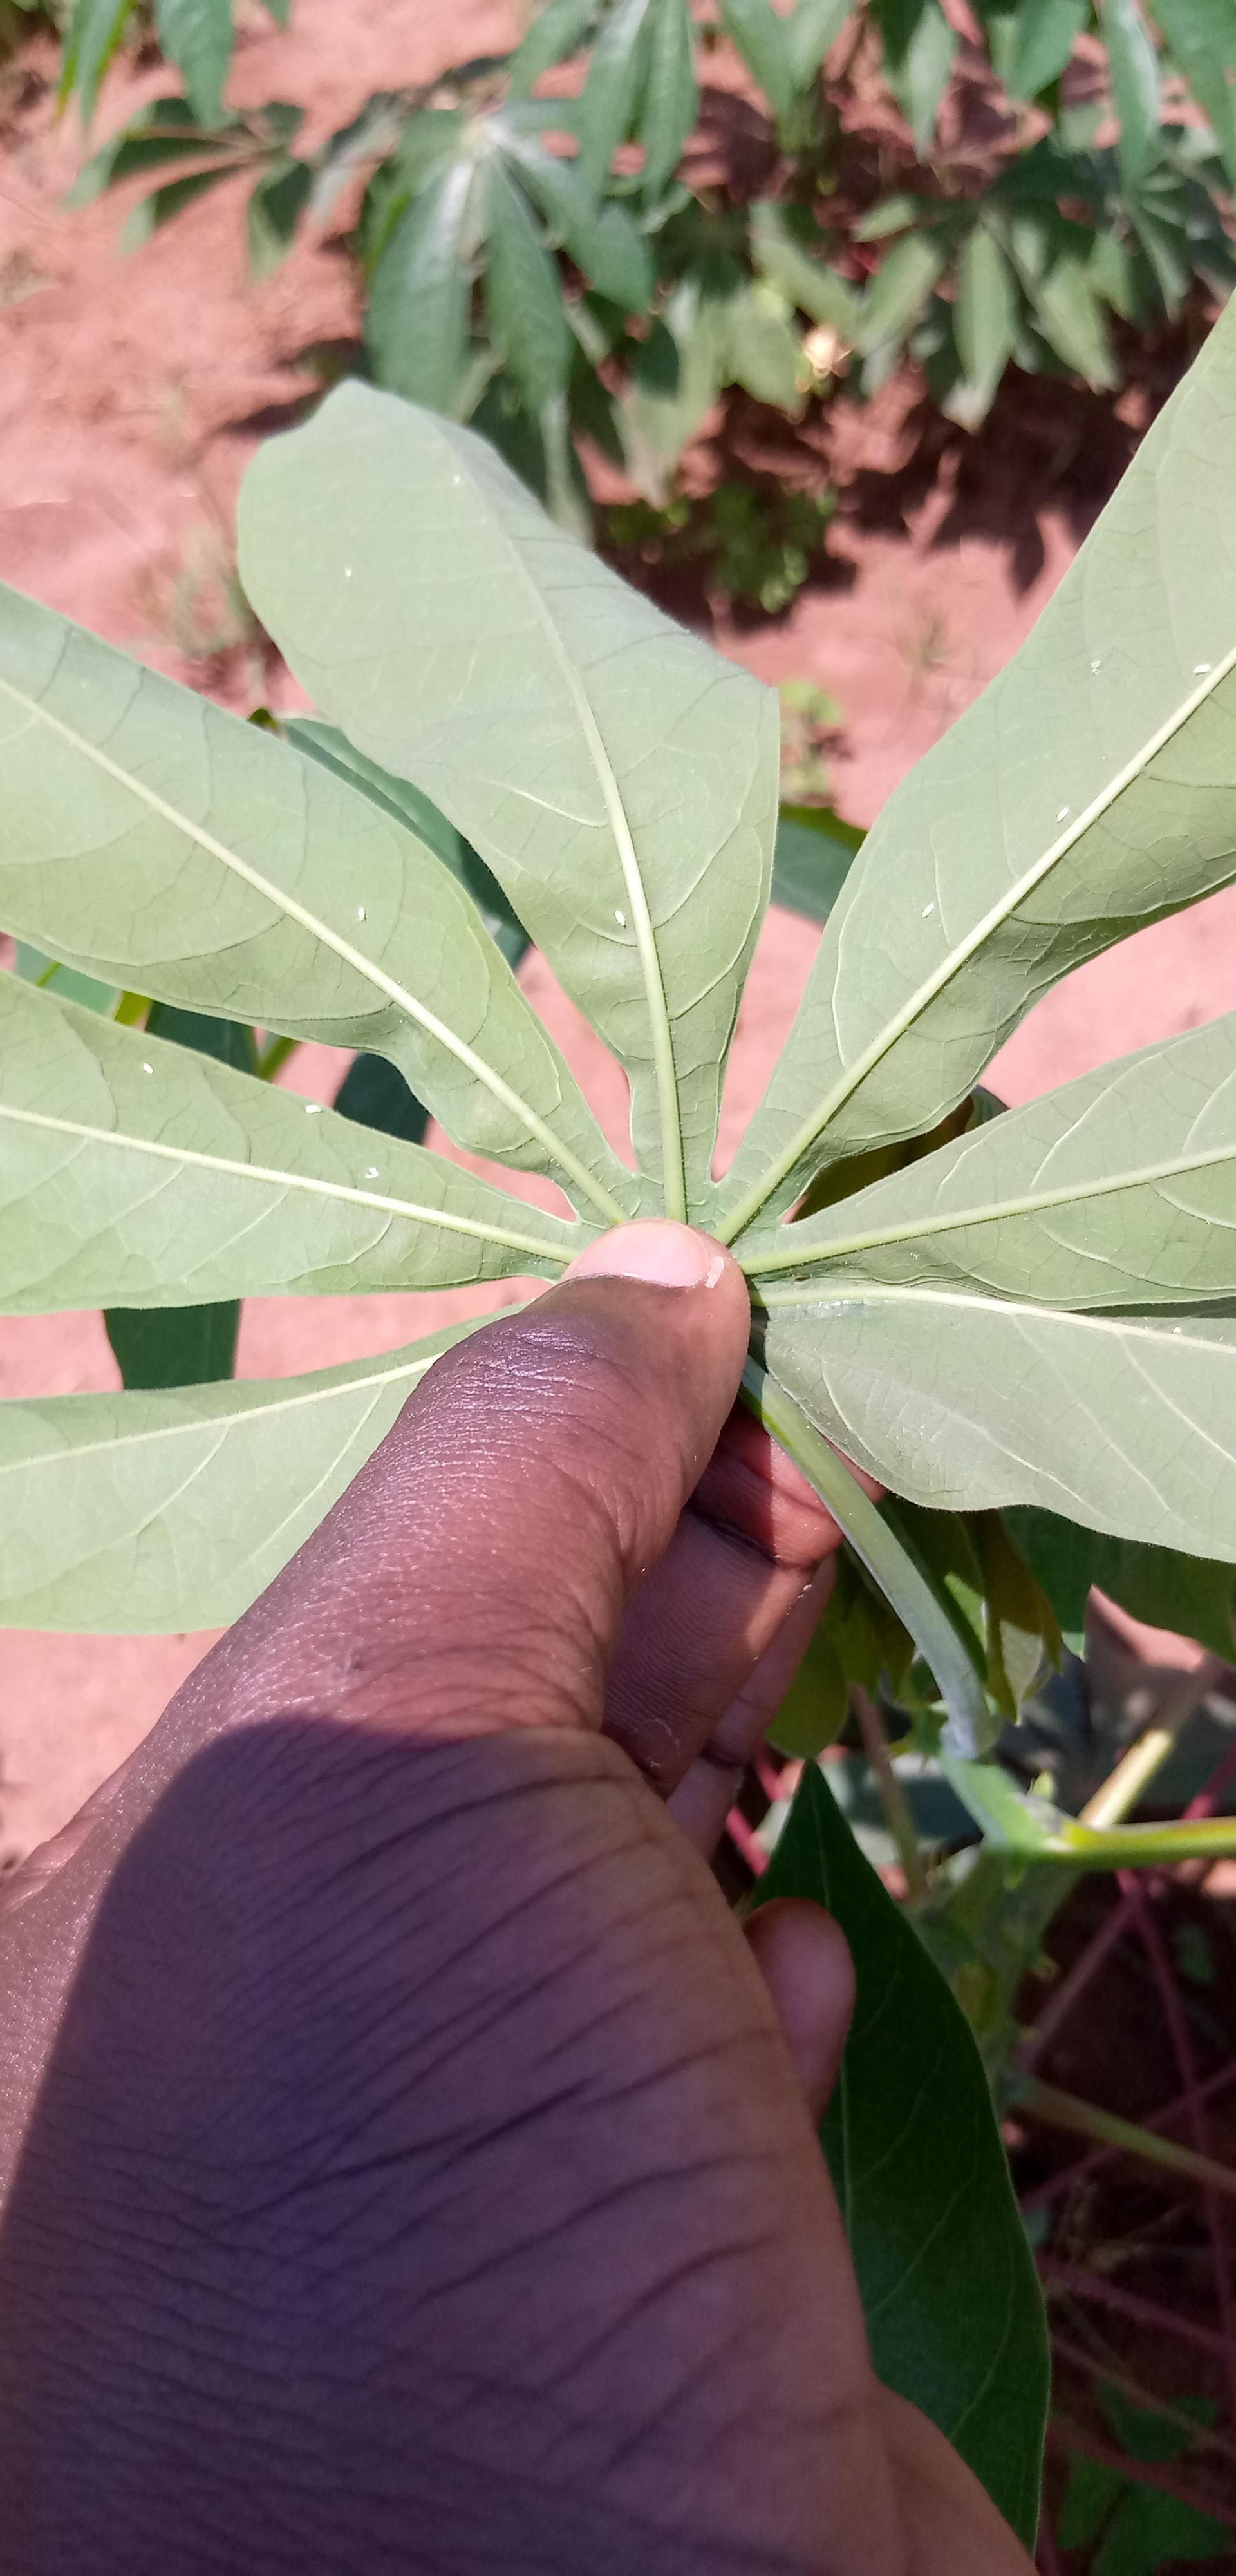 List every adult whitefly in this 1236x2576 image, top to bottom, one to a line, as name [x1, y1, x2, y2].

whitefly [445, 468, 471, 489]
whitefly [337, 561, 359, 580]
whitefly [1084, 656, 1104, 674]
whitefly [1192, 658, 1213, 680]
whitefly [1051, 801, 1072, 830]
whitefly [914, 897, 937, 920]
whitefly [351, 900, 370, 922]
whitefly [608, 903, 632, 930]
whitefly [137, 1057, 157, 1081]
whitefly [304, 1097, 323, 1122]
whitefly [360, 1164, 382, 1182]
whitefly [1167, 1320, 1187, 1340]